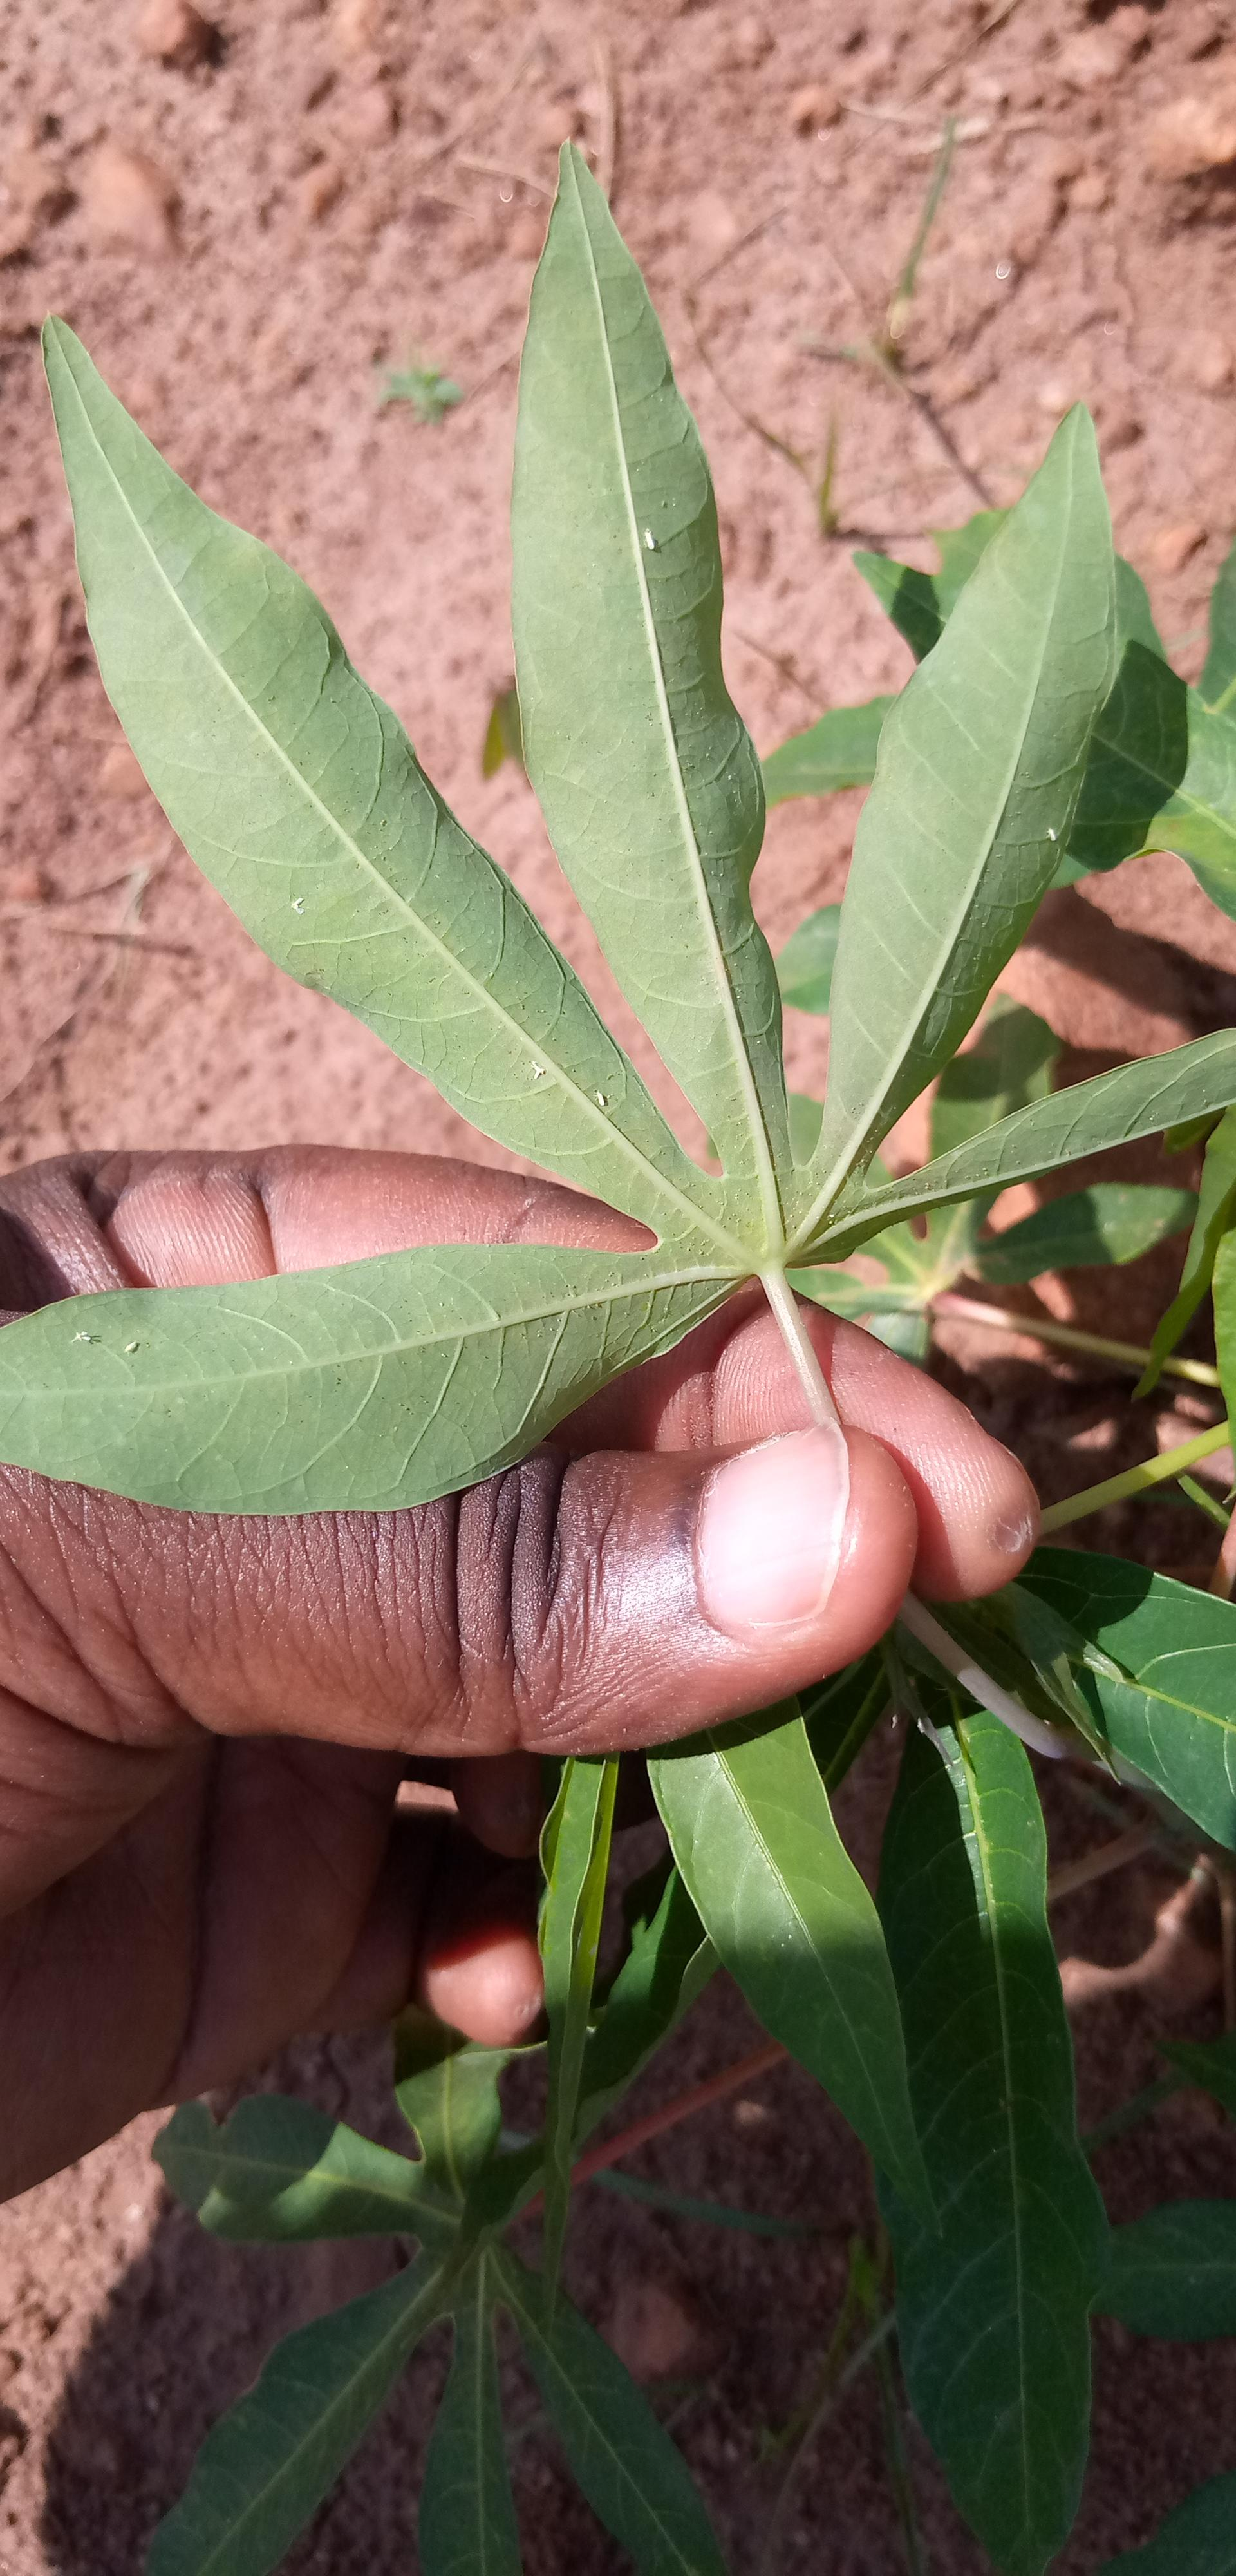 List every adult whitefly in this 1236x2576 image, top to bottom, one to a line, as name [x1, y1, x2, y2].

whitefly [629, 518, 667, 553]
whitefly [1036, 815, 1069, 855]
whitefly [285, 884, 319, 928]
whitefly [518, 1048, 561, 1098]
whitefly [587, 1079, 613, 1119]
whitefly [62, 1314, 97, 1354]
whitefly [121, 1342, 152, 1372]